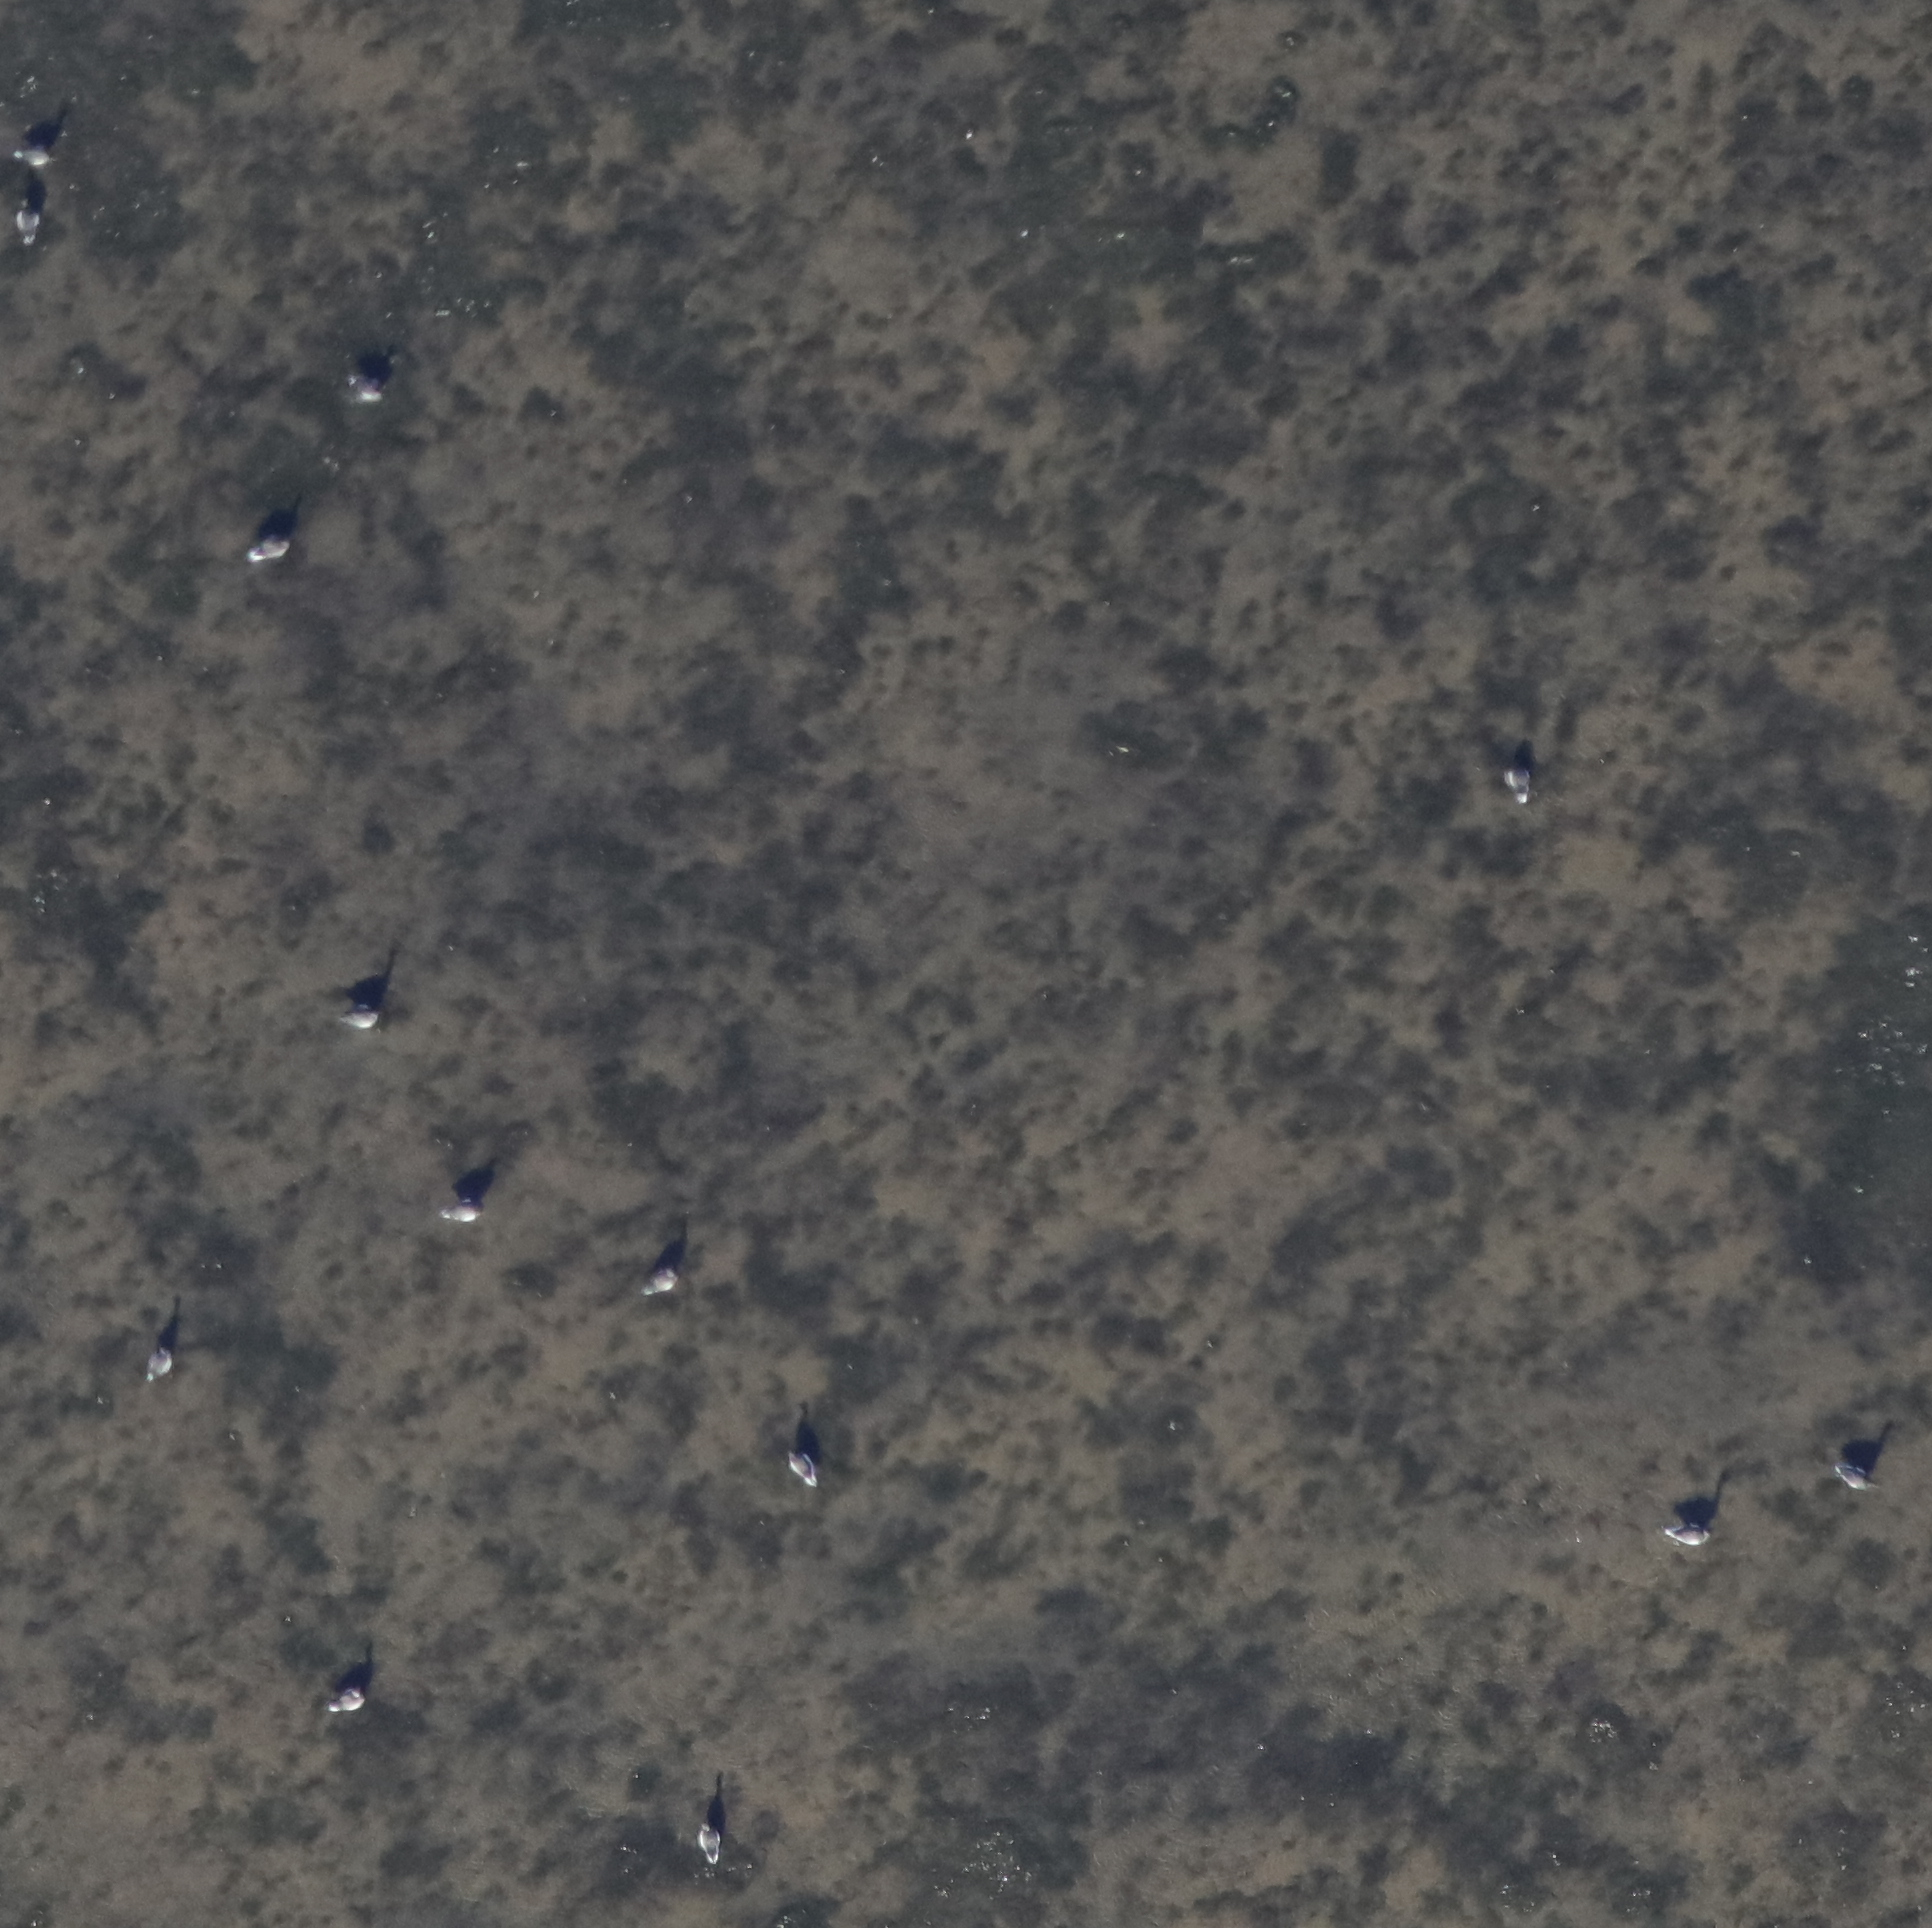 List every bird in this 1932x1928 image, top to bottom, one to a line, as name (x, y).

brant (38, 154)
brant (32, 232)
brant (364, 384)
brant (266, 550)
brant (1519, 782)
brant (358, 1016)
brant (460, 1207)
brant (659, 1281)
brant (159, 1363)
brant (803, 1465)
brant (1857, 1480)
brant (1689, 1533)
brant (344, 1700)
brant (711, 1841)